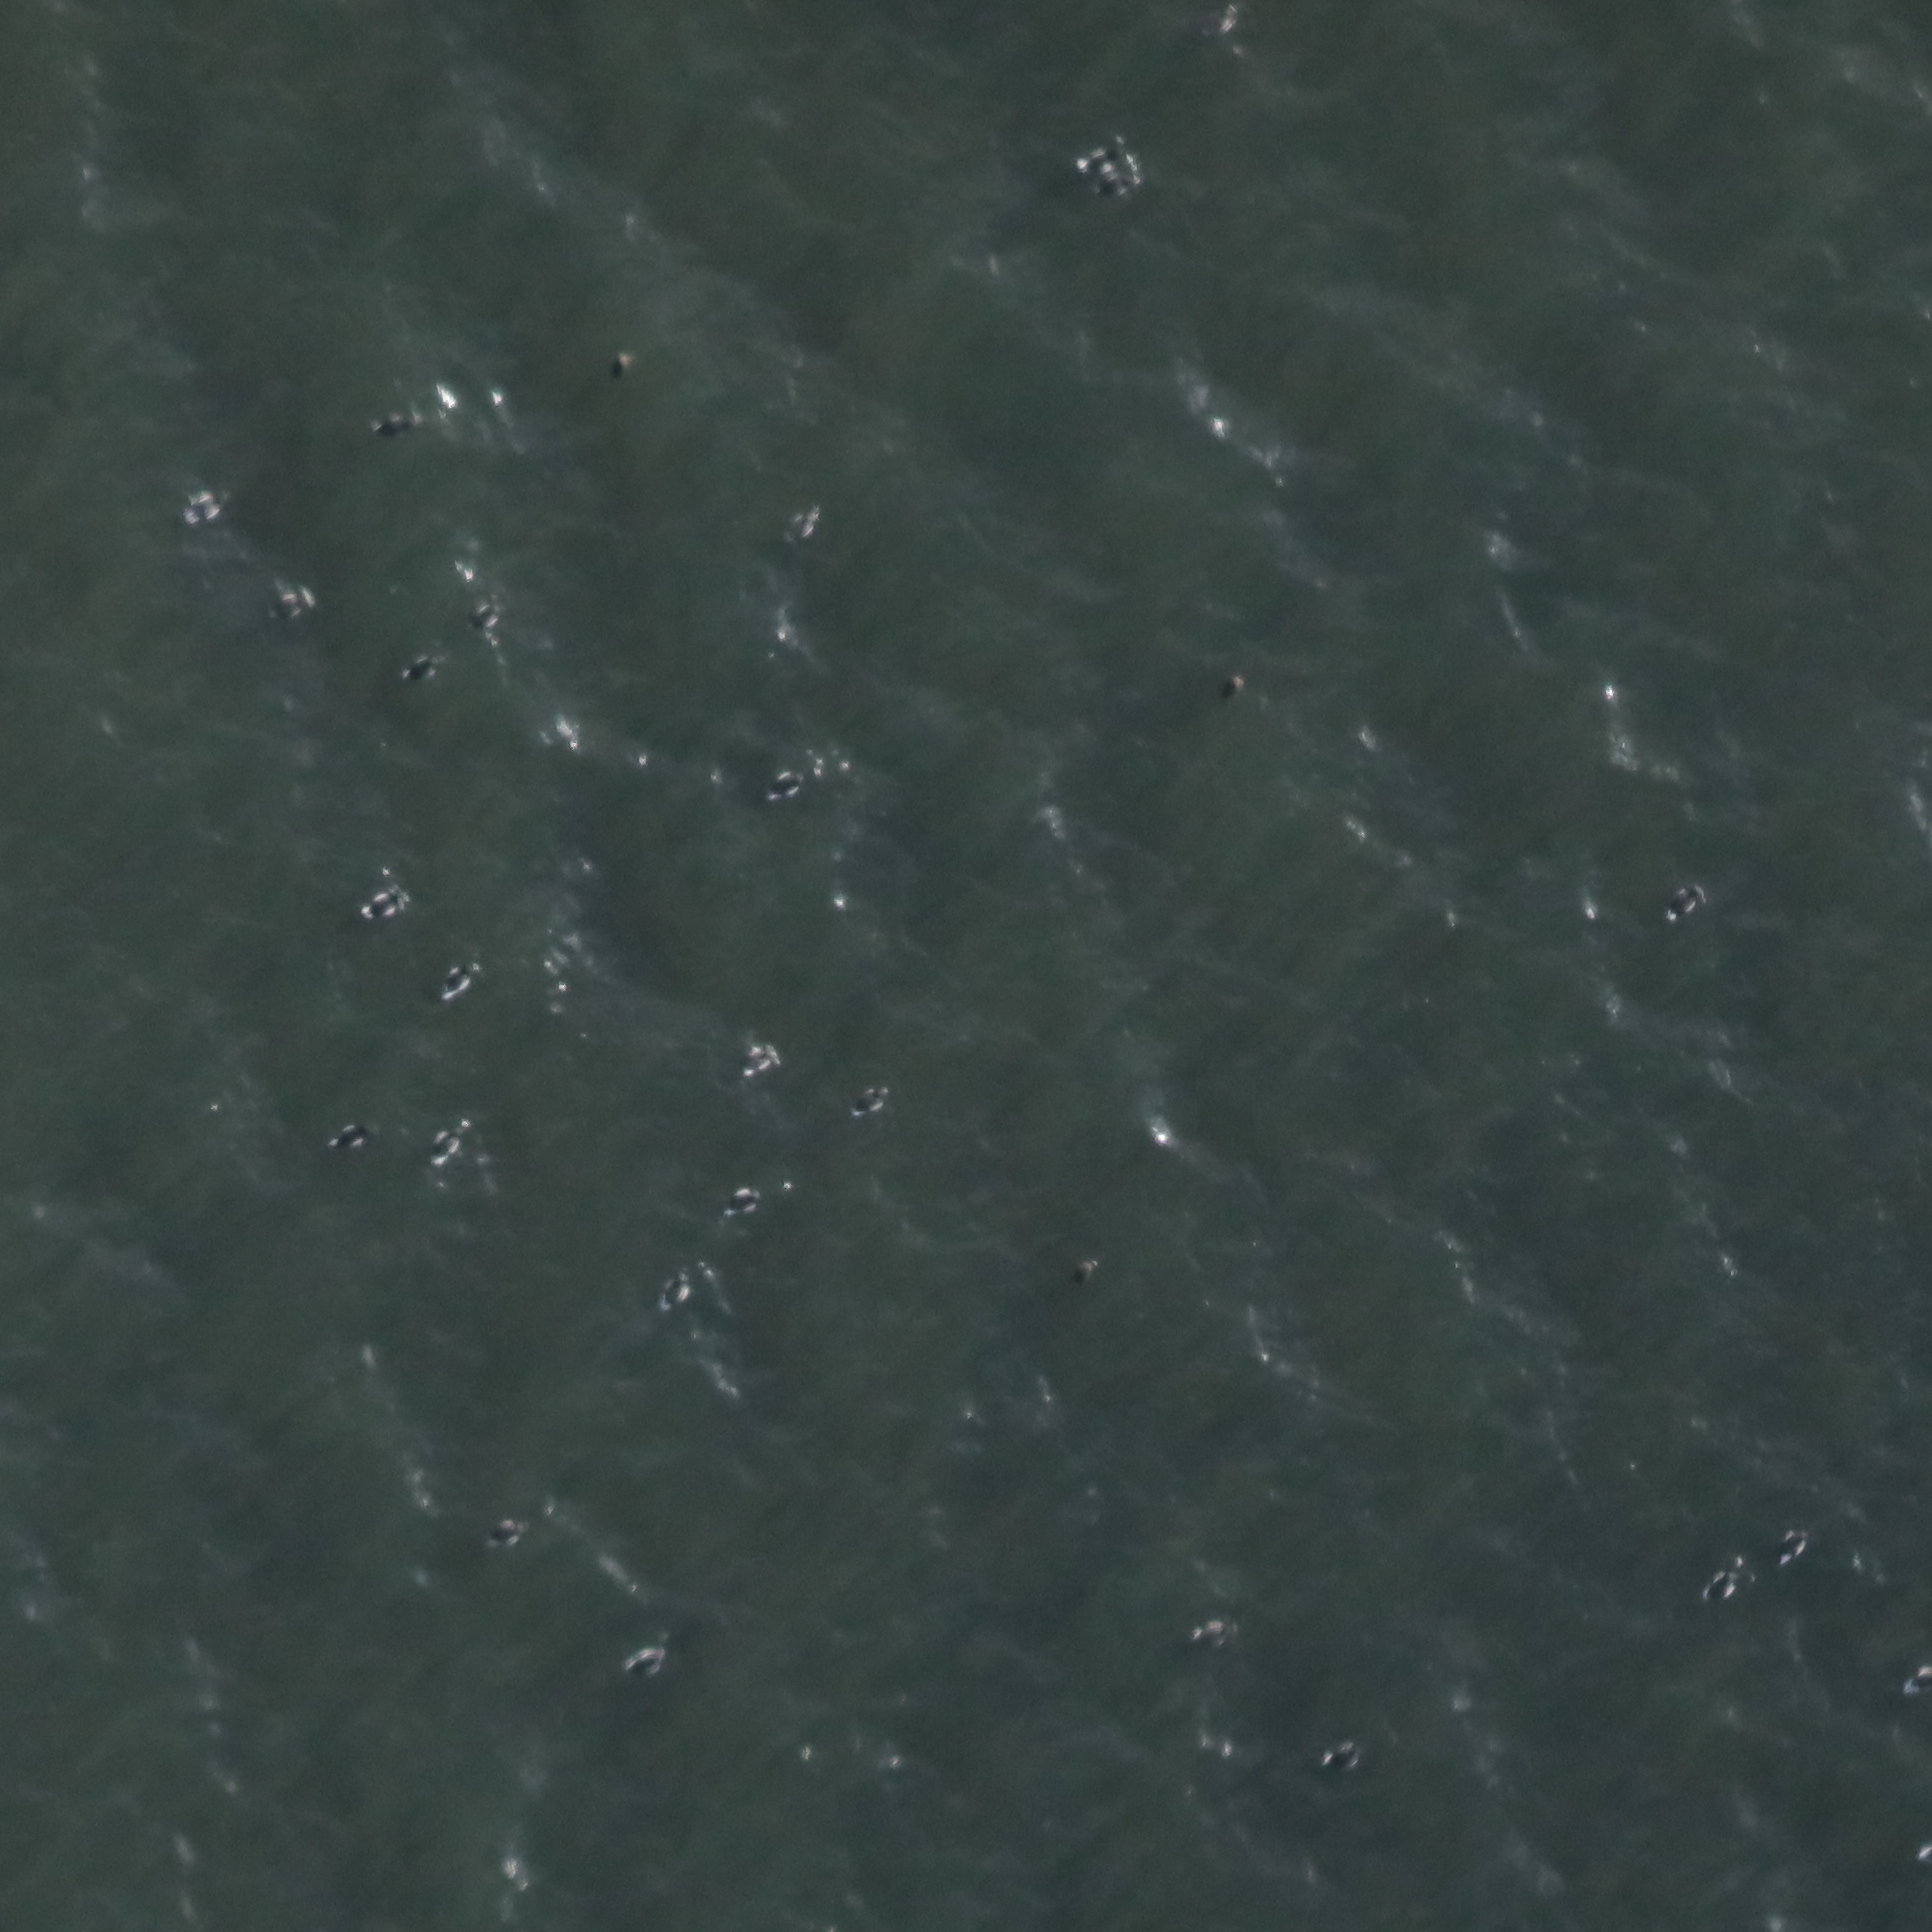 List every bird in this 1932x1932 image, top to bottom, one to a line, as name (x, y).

brant (1116, 169)
other bird (617, 365)
brant (396, 427)
brant (205, 508)
brant (801, 528)
brant (289, 606)
brant (488, 615)
brant (422, 666)
other bird (1231, 685)
brant (785, 788)
brant (1684, 903)
brant (384, 904)
brant (457, 980)
brant (757, 1060)
brant (868, 1102)
brant (351, 1137)
brant (447, 1142)
brant (742, 1202)
other bird (1085, 1273)
brant (677, 1291)
brant (508, 1534)
brant (1791, 1546)
brant (1721, 1584)
brant (1214, 1636)
brant (646, 1665)
brant (1926, 1679)
brant (1347, 1760)